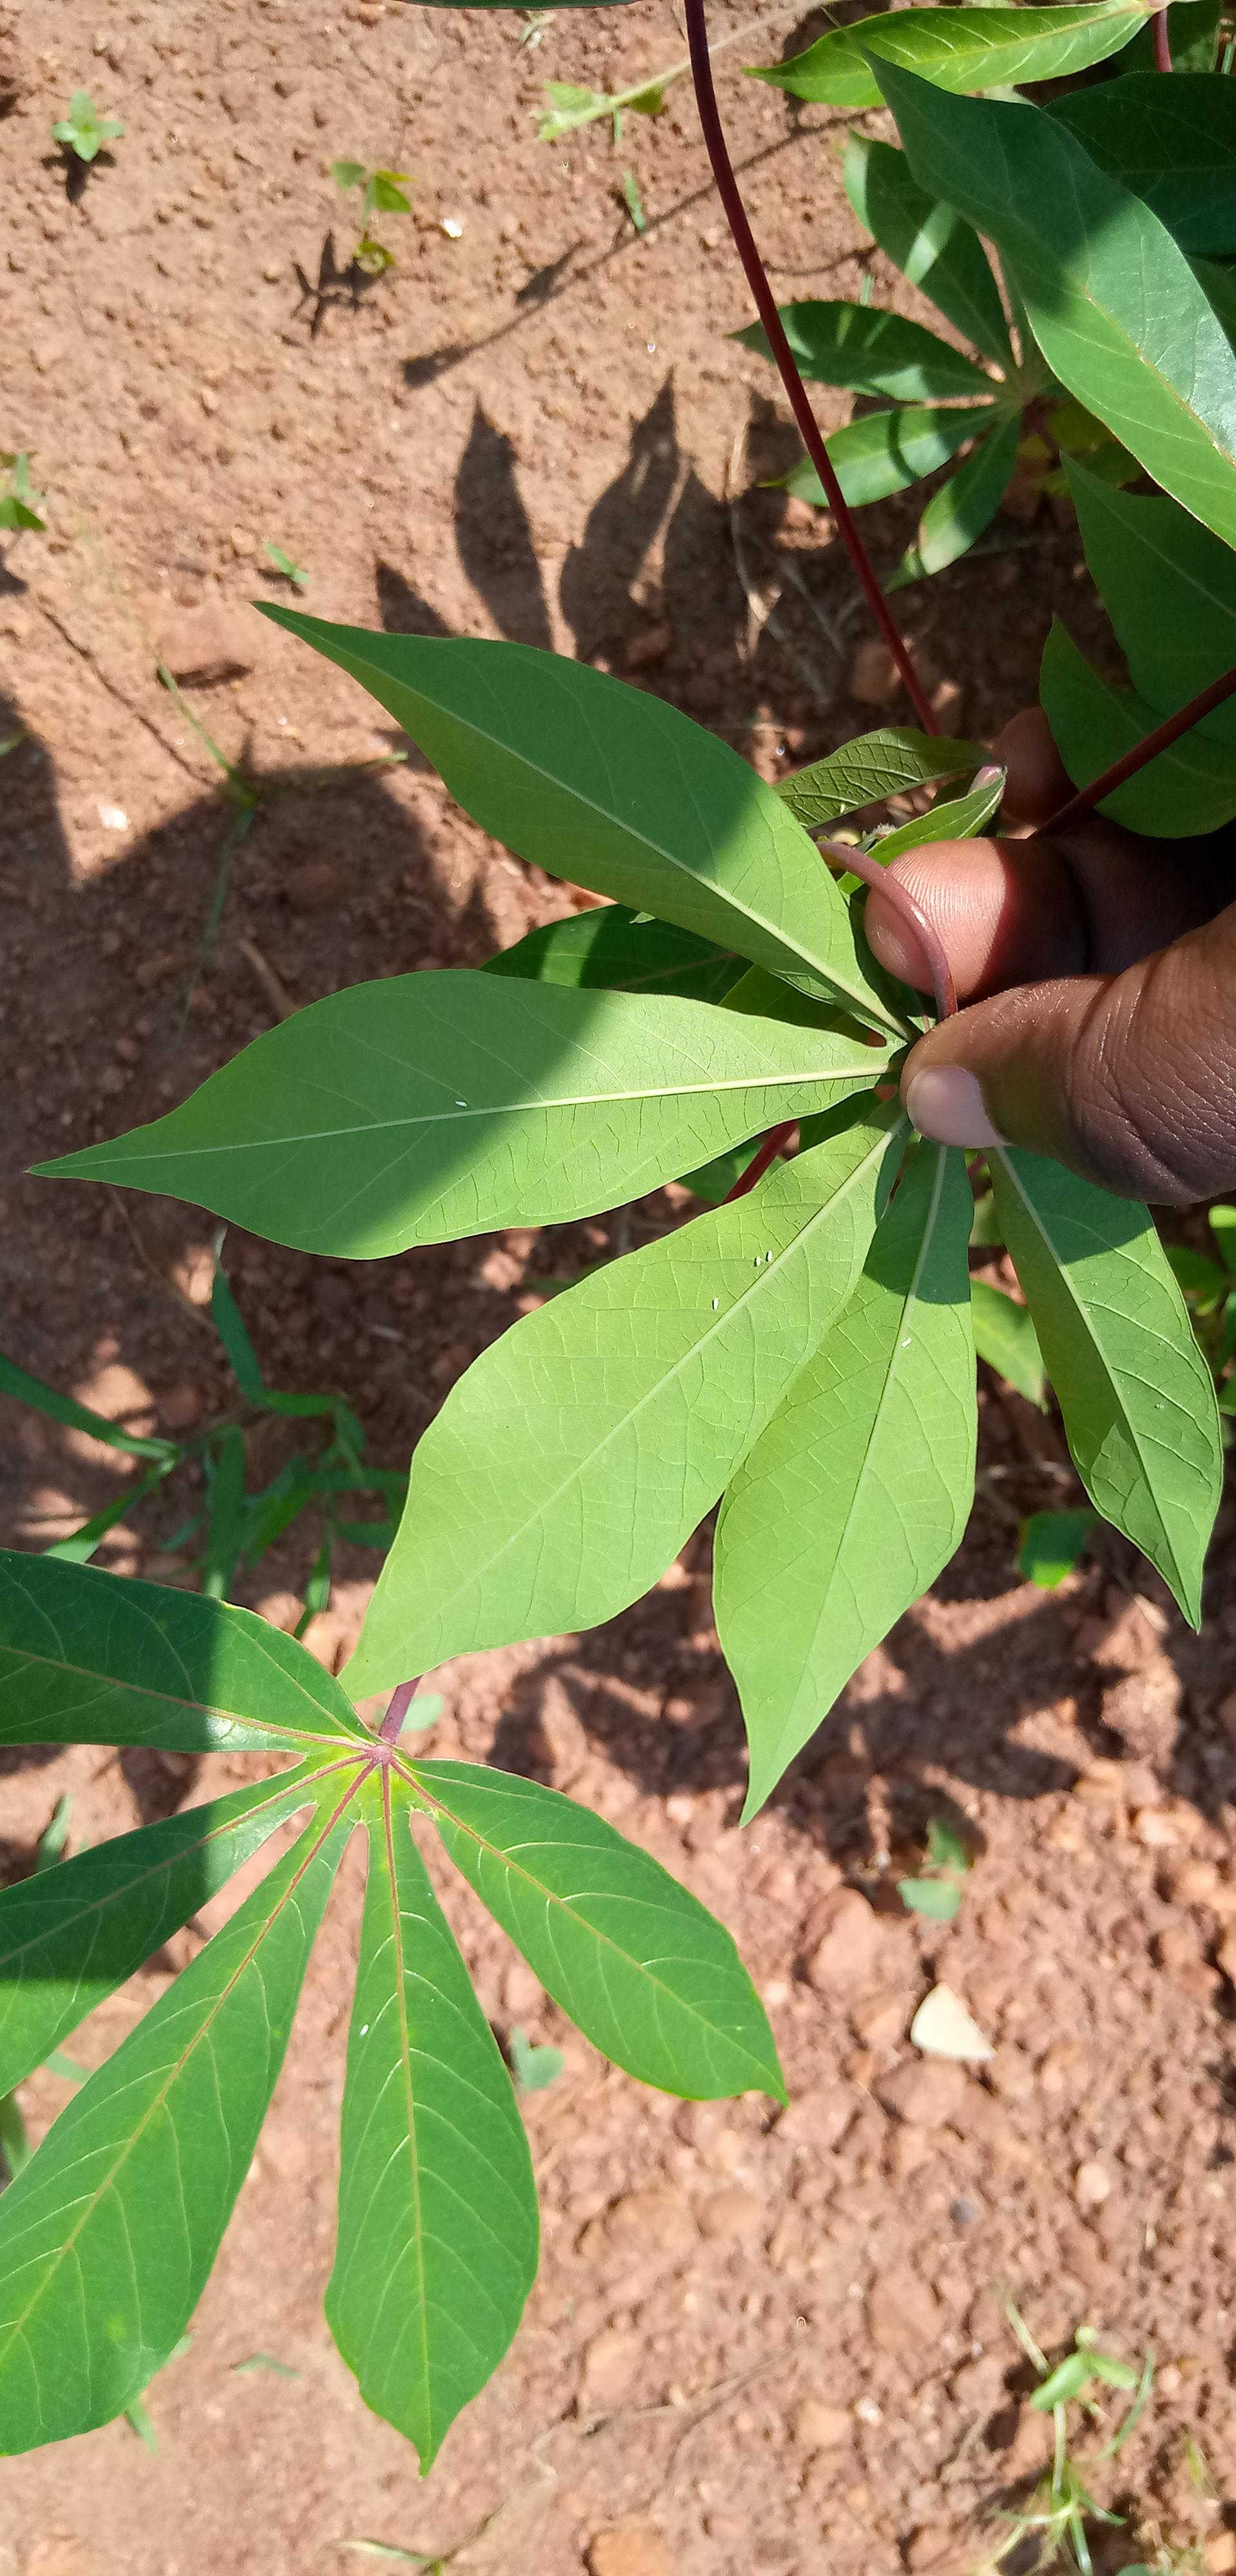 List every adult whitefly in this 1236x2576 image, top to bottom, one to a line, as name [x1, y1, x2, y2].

whitefly [446, 1092, 476, 1119]
whitefly [765, 1240, 780, 1270]
whitefly [747, 1252, 765, 1273]
whitefly [702, 1291, 726, 1321]
whitefly [897, 1330, 915, 1356]